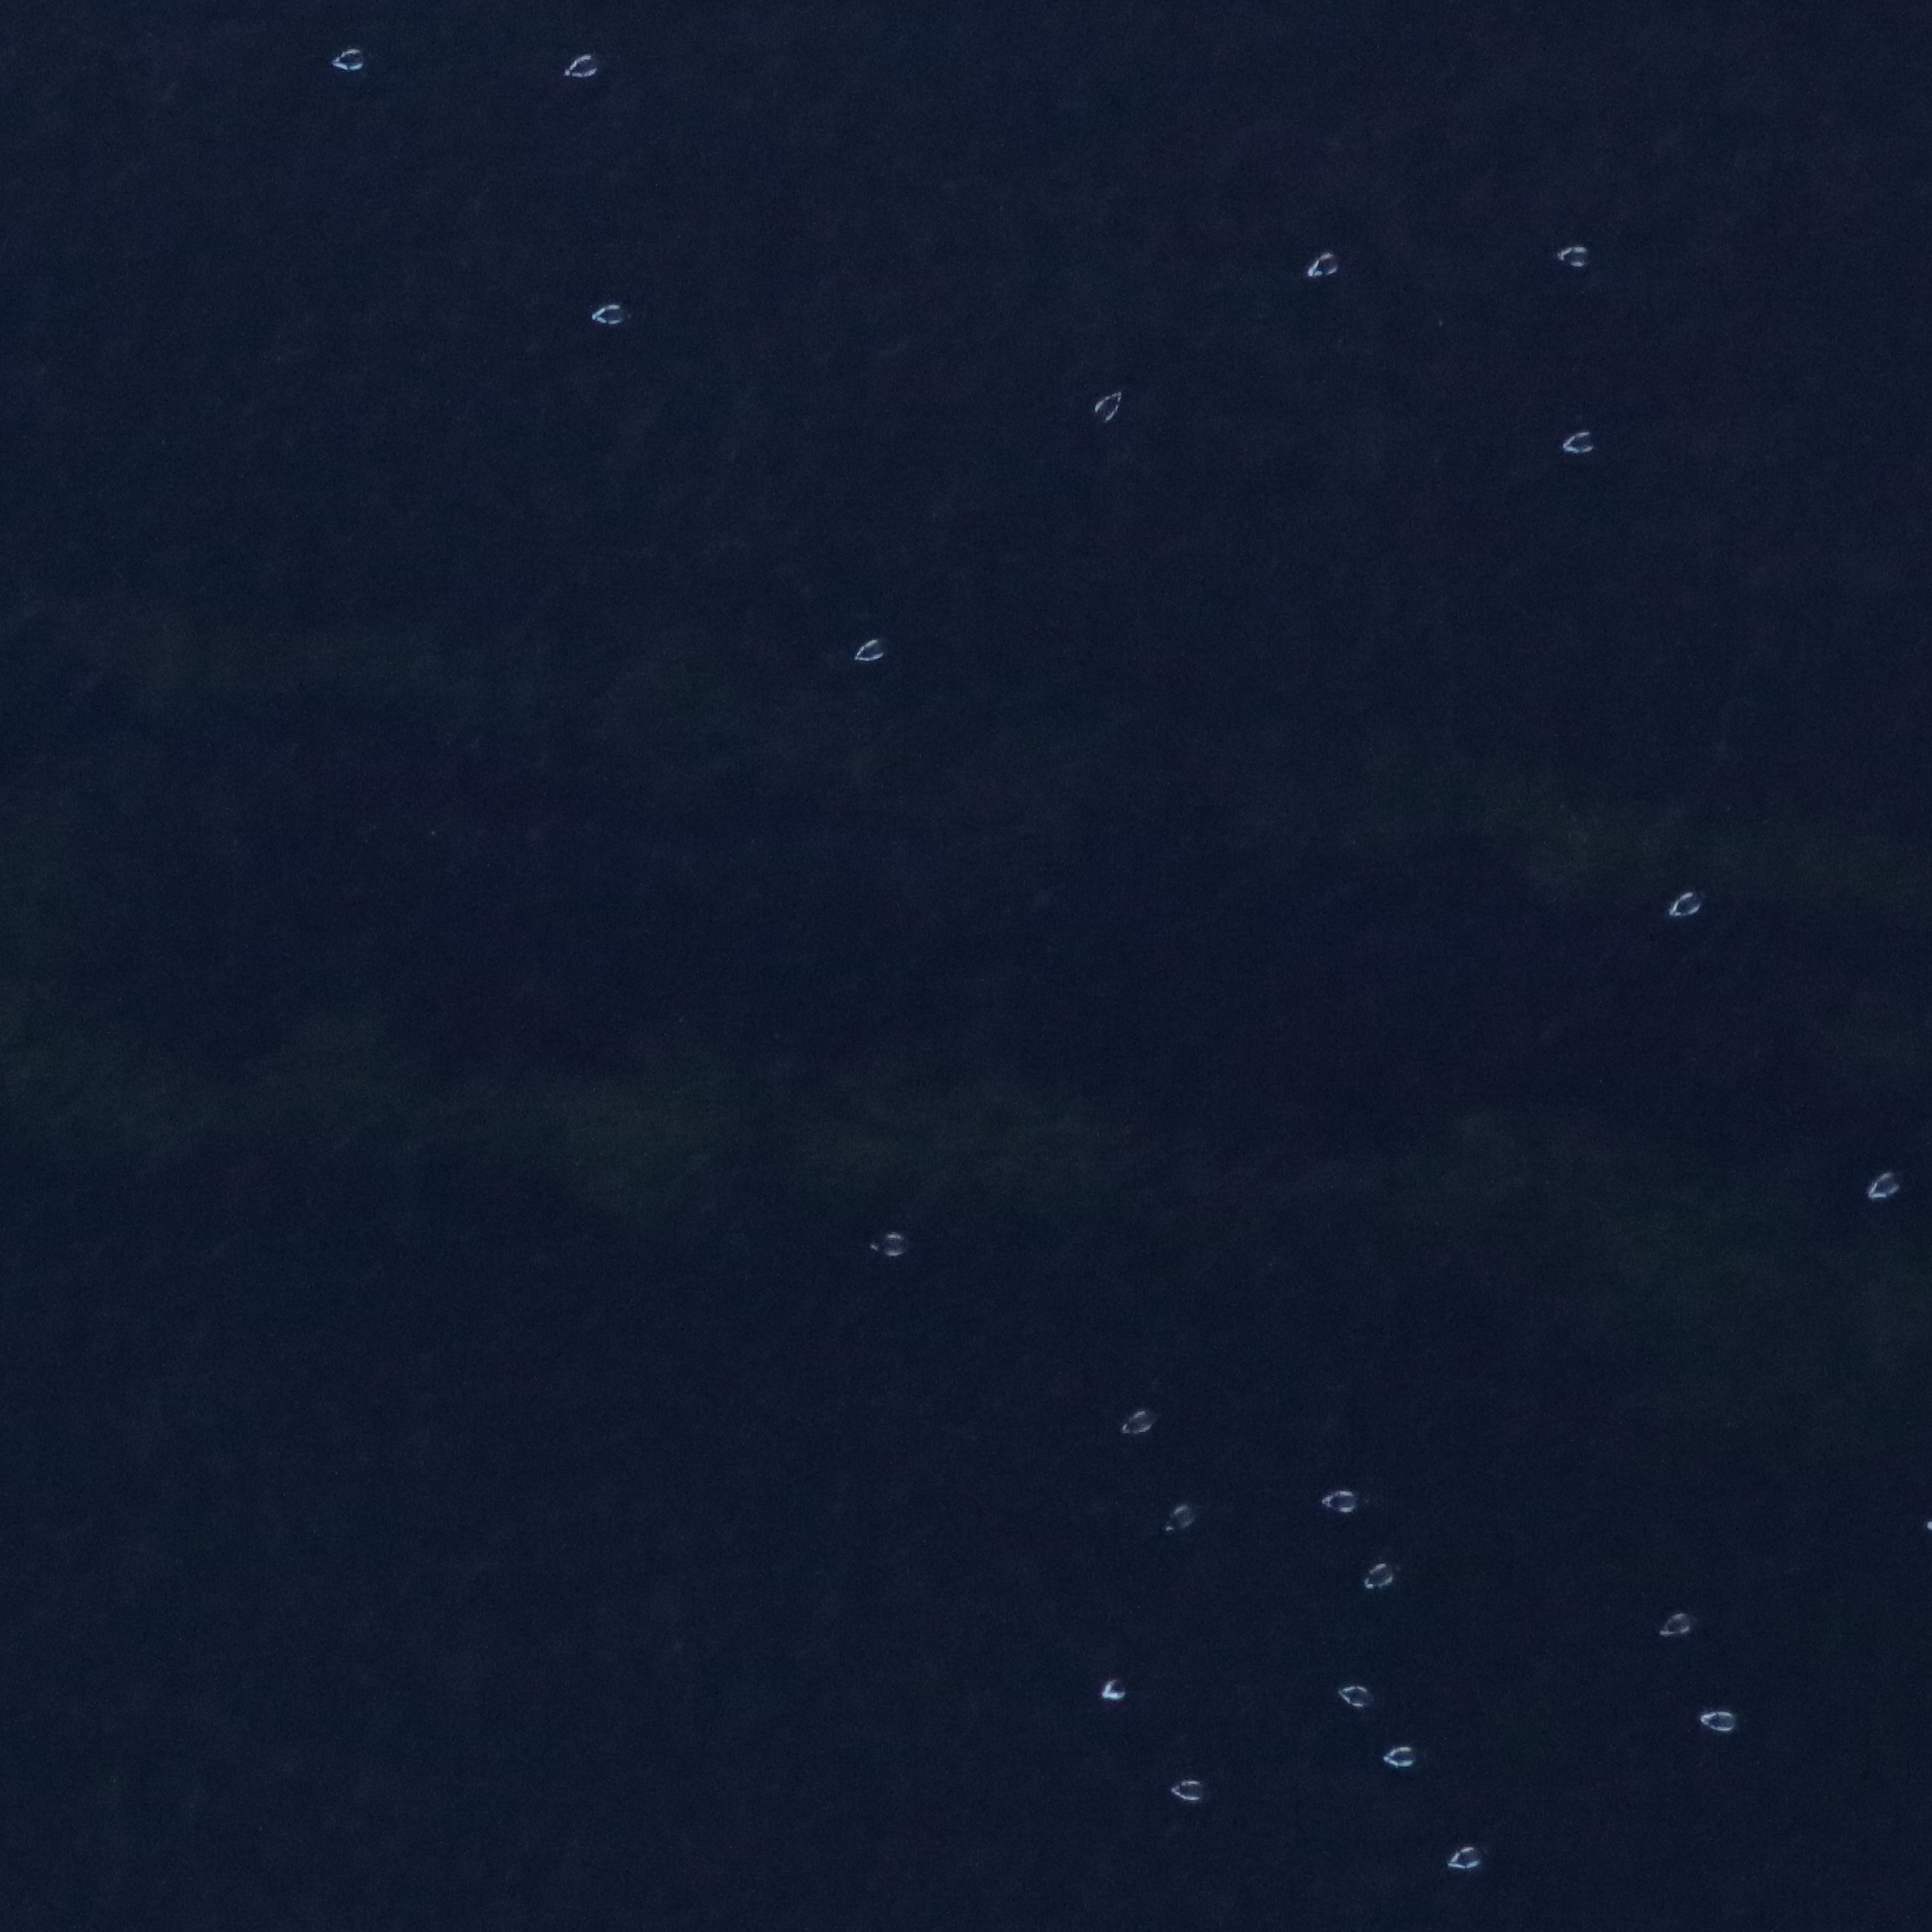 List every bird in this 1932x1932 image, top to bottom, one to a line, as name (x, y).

brant (352, 60)
brant (584, 65)
brant (1577, 256)
brant (1324, 266)
brant (614, 317)
brant (1106, 408)
brant (1581, 441)
brant (871, 650)
brant (1687, 905)
brant (1885, 1186)
brant (892, 1244)
brant (1139, 1422)
brant (1341, 1502)
brant (1179, 1519)
brant (1381, 1573)
brant (1677, 1623)
brant (1119, 1687)
brant (1357, 1693)
brant (1723, 1720)
brant (1404, 1756)
brant (1190, 1789)
brant (1467, 1857)